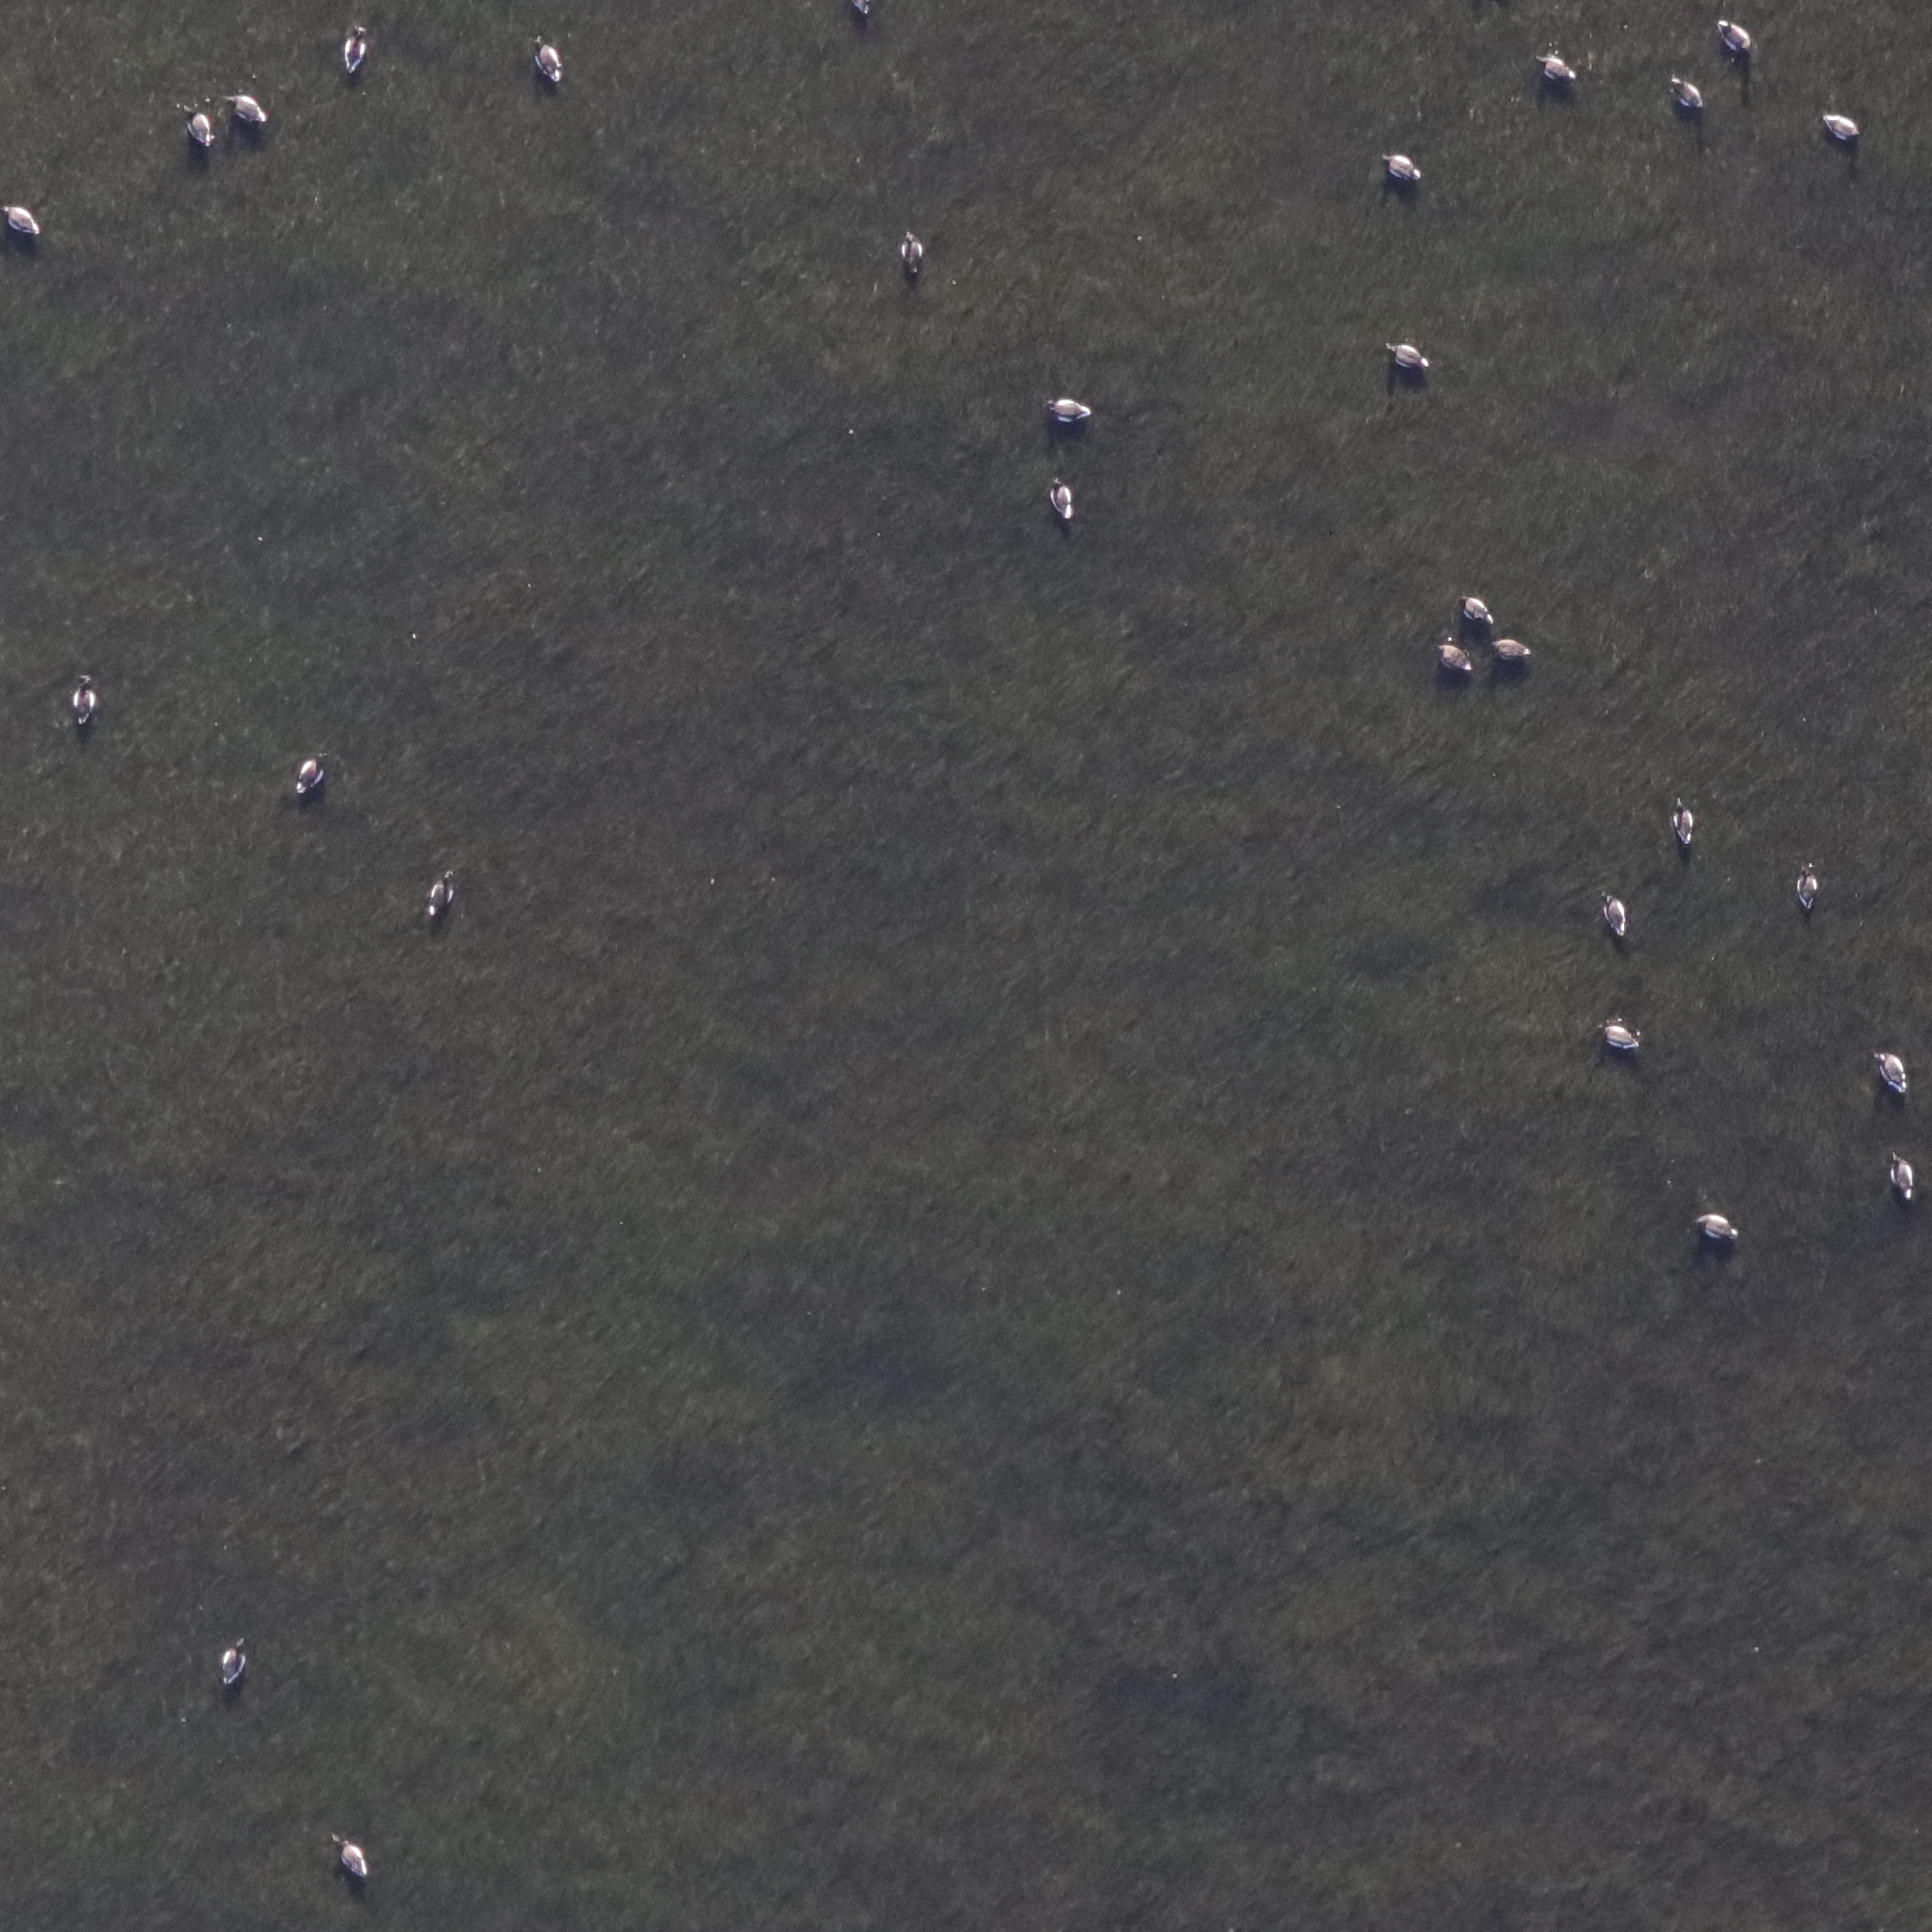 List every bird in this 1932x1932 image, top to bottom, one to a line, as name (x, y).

brant (1734, 38)
brant (355, 51)
brant (547, 60)
brant (1557, 68)
brant (1687, 95)
brant (248, 110)
brant (198, 126)
brant (1842, 128)
brant (1400, 168)
brant (19, 221)
brant (912, 251)
brant (1408, 358)
brant (1068, 411)
brant (1060, 500)
brant (1475, 608)
brant (1510, 648)
brant (1452, 656)
brant (82, 702)
brant (309, 774)
brant (1684, 826)
brant (1807, 886)
brant (439, 894)
brant (1614, 915)
brant (1619, 1036)
brant (1891, 1069)
brant (1902, 1176)
brant (1715, 1225)
brant (232, 1662)
brant (350, 1857)